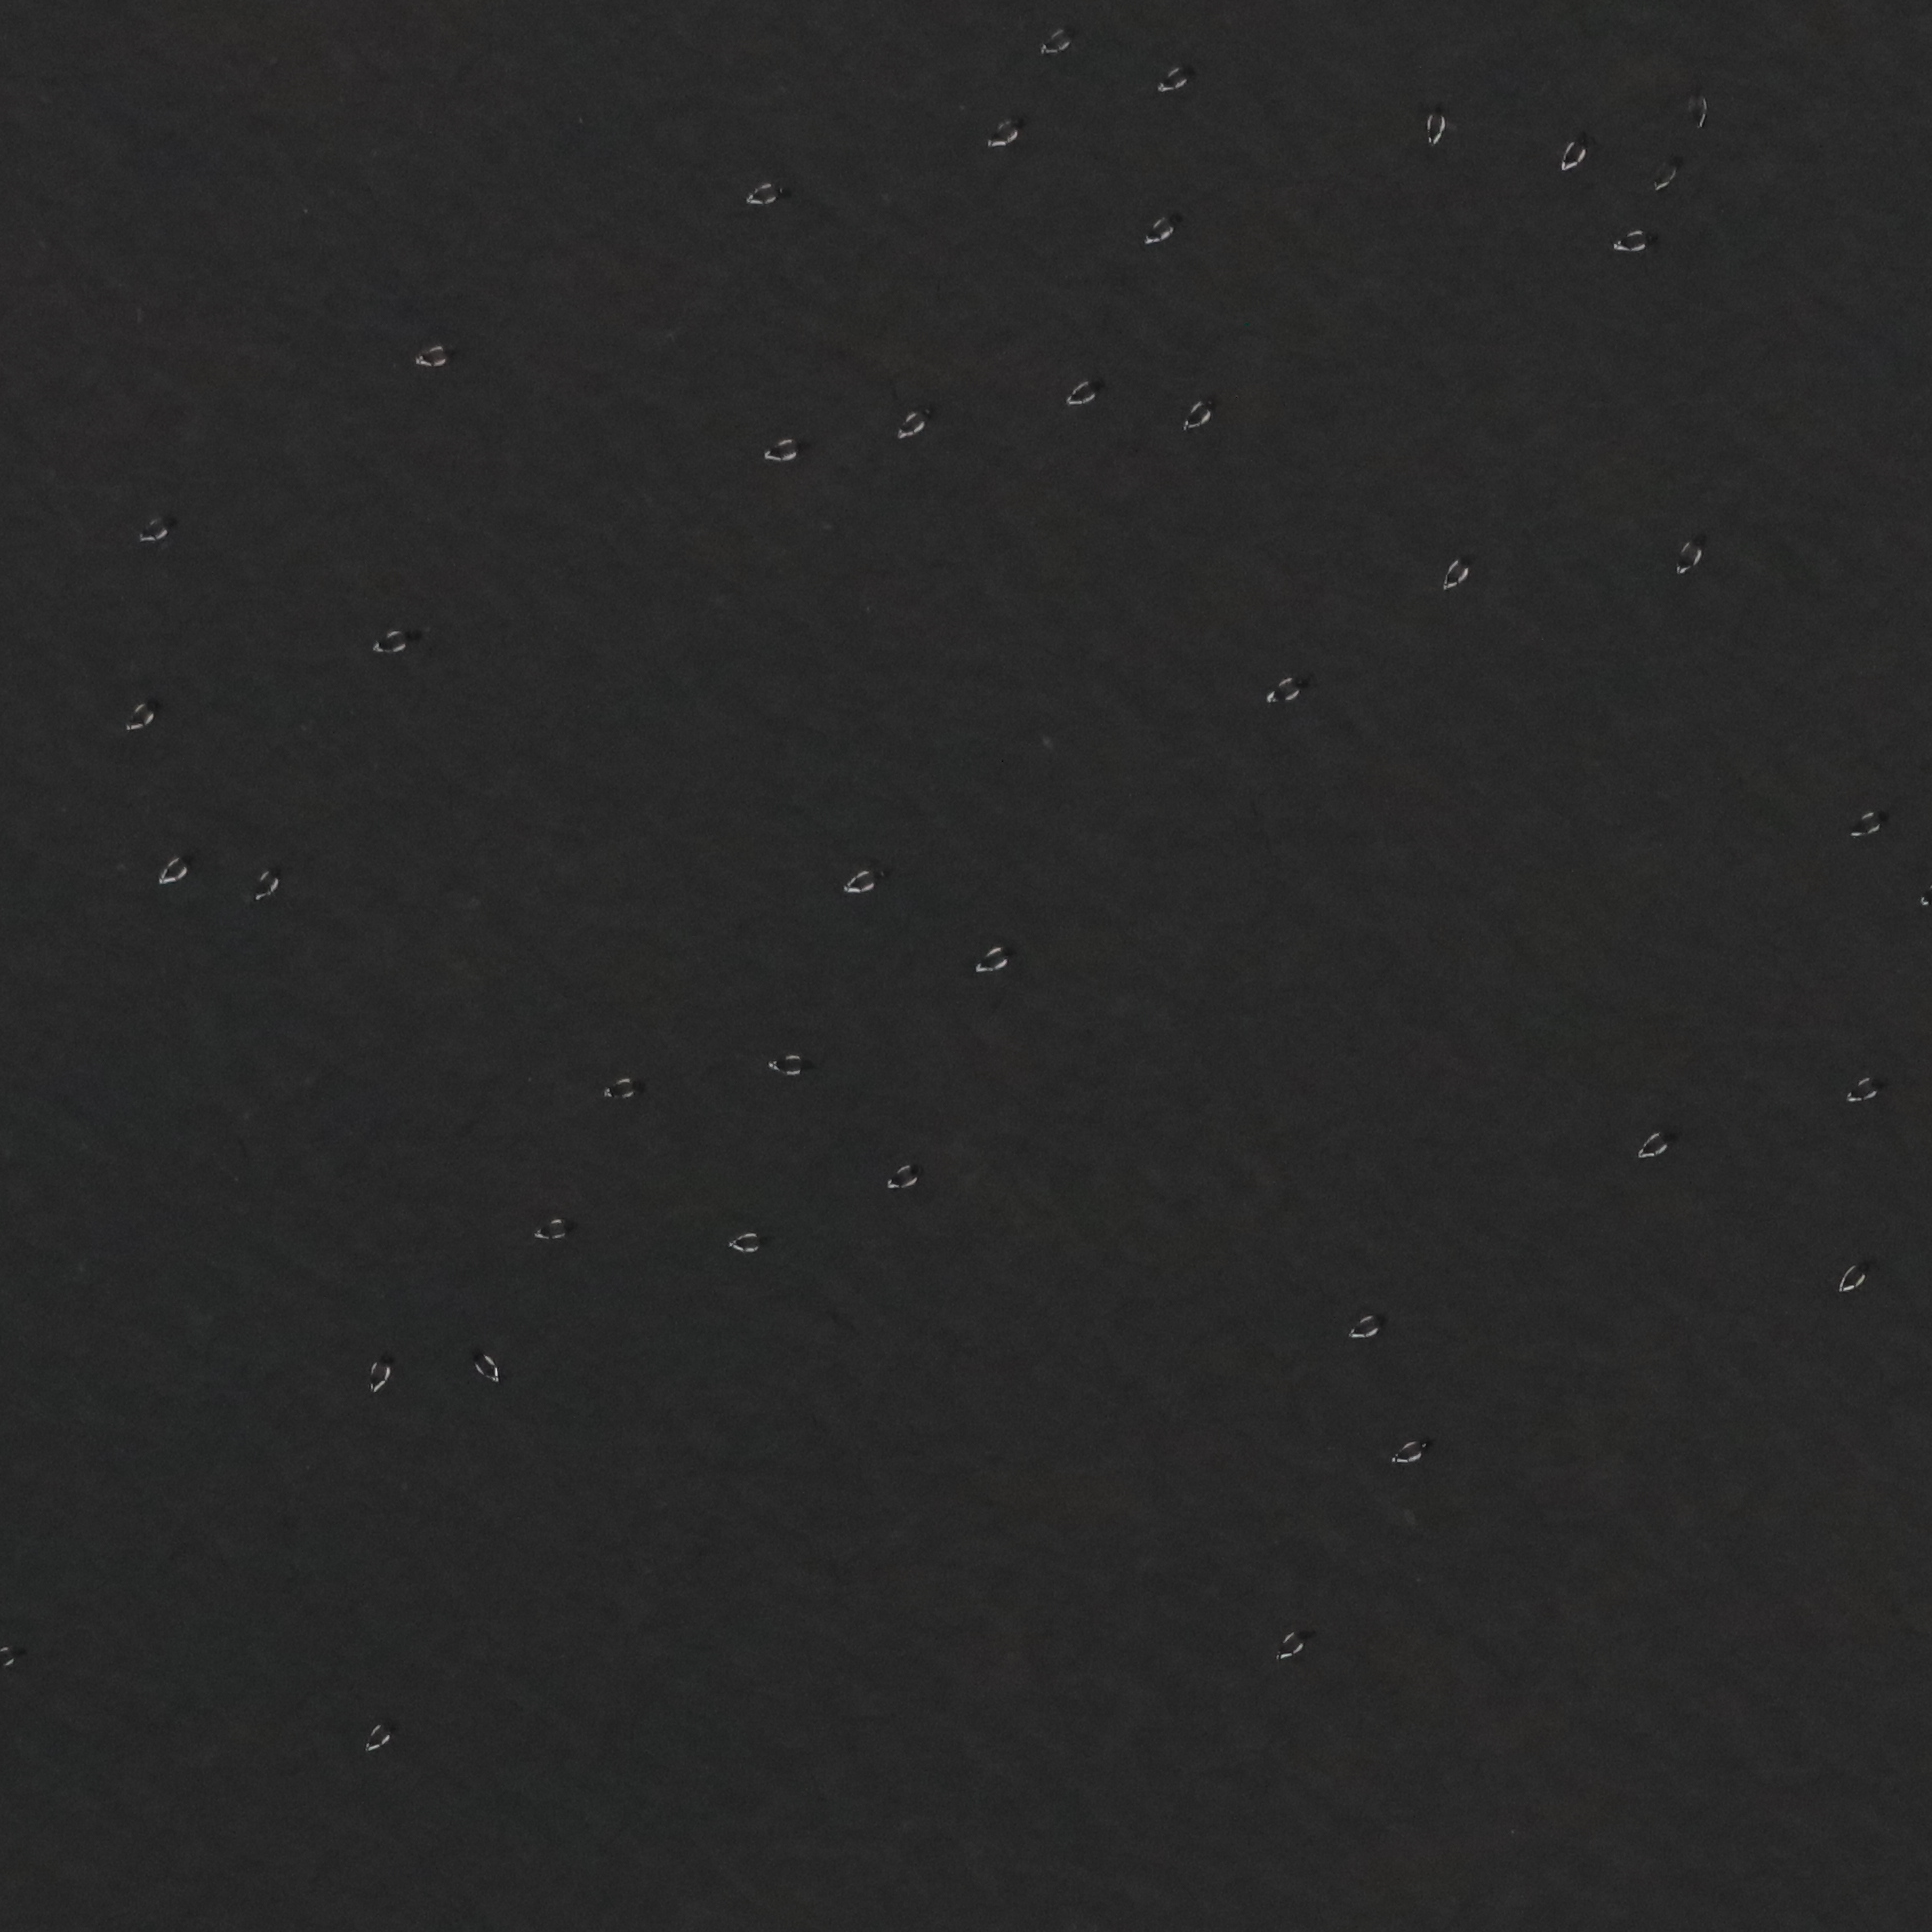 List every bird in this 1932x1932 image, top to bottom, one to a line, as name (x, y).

brant (1058, 42)
brant (1176, 79)
brant (1702, 109)
brant (1432, 125)
brant (1007, 133)
brant (1573, 153)
brant (1667, 172)
brant (767, 194)
brant (1161, 230)
brant (1631, 241)
brant (435, 356)
brant (1086, 393)
brant (1197, 414)
brant (916, 424)
brant (785, 451)
brant (158, 532)
brant (1689, 557)
brant (1456, 574)
brant (396, 642)
brant (1284, 691)
brant (142, 715)
brant (1868, 825)
brant (176, 871)
brant (866, 883)
brant (267, 885)
brant (993, 961)
brant (789, 1066)
brant (1863, 1088)
brant (623, 1089)
brant (1655, 1145)
brant (905, 1177)
brant (555, 1231)
brant (748, 1241)
brant (1853, 1276)
brant (1367, 1325)
brant (488, 1366)
brant (381, 1371)
brant (1409, 1451)
brant (1293, 1643)
brant (4, 1657)
brant (378, 1739)